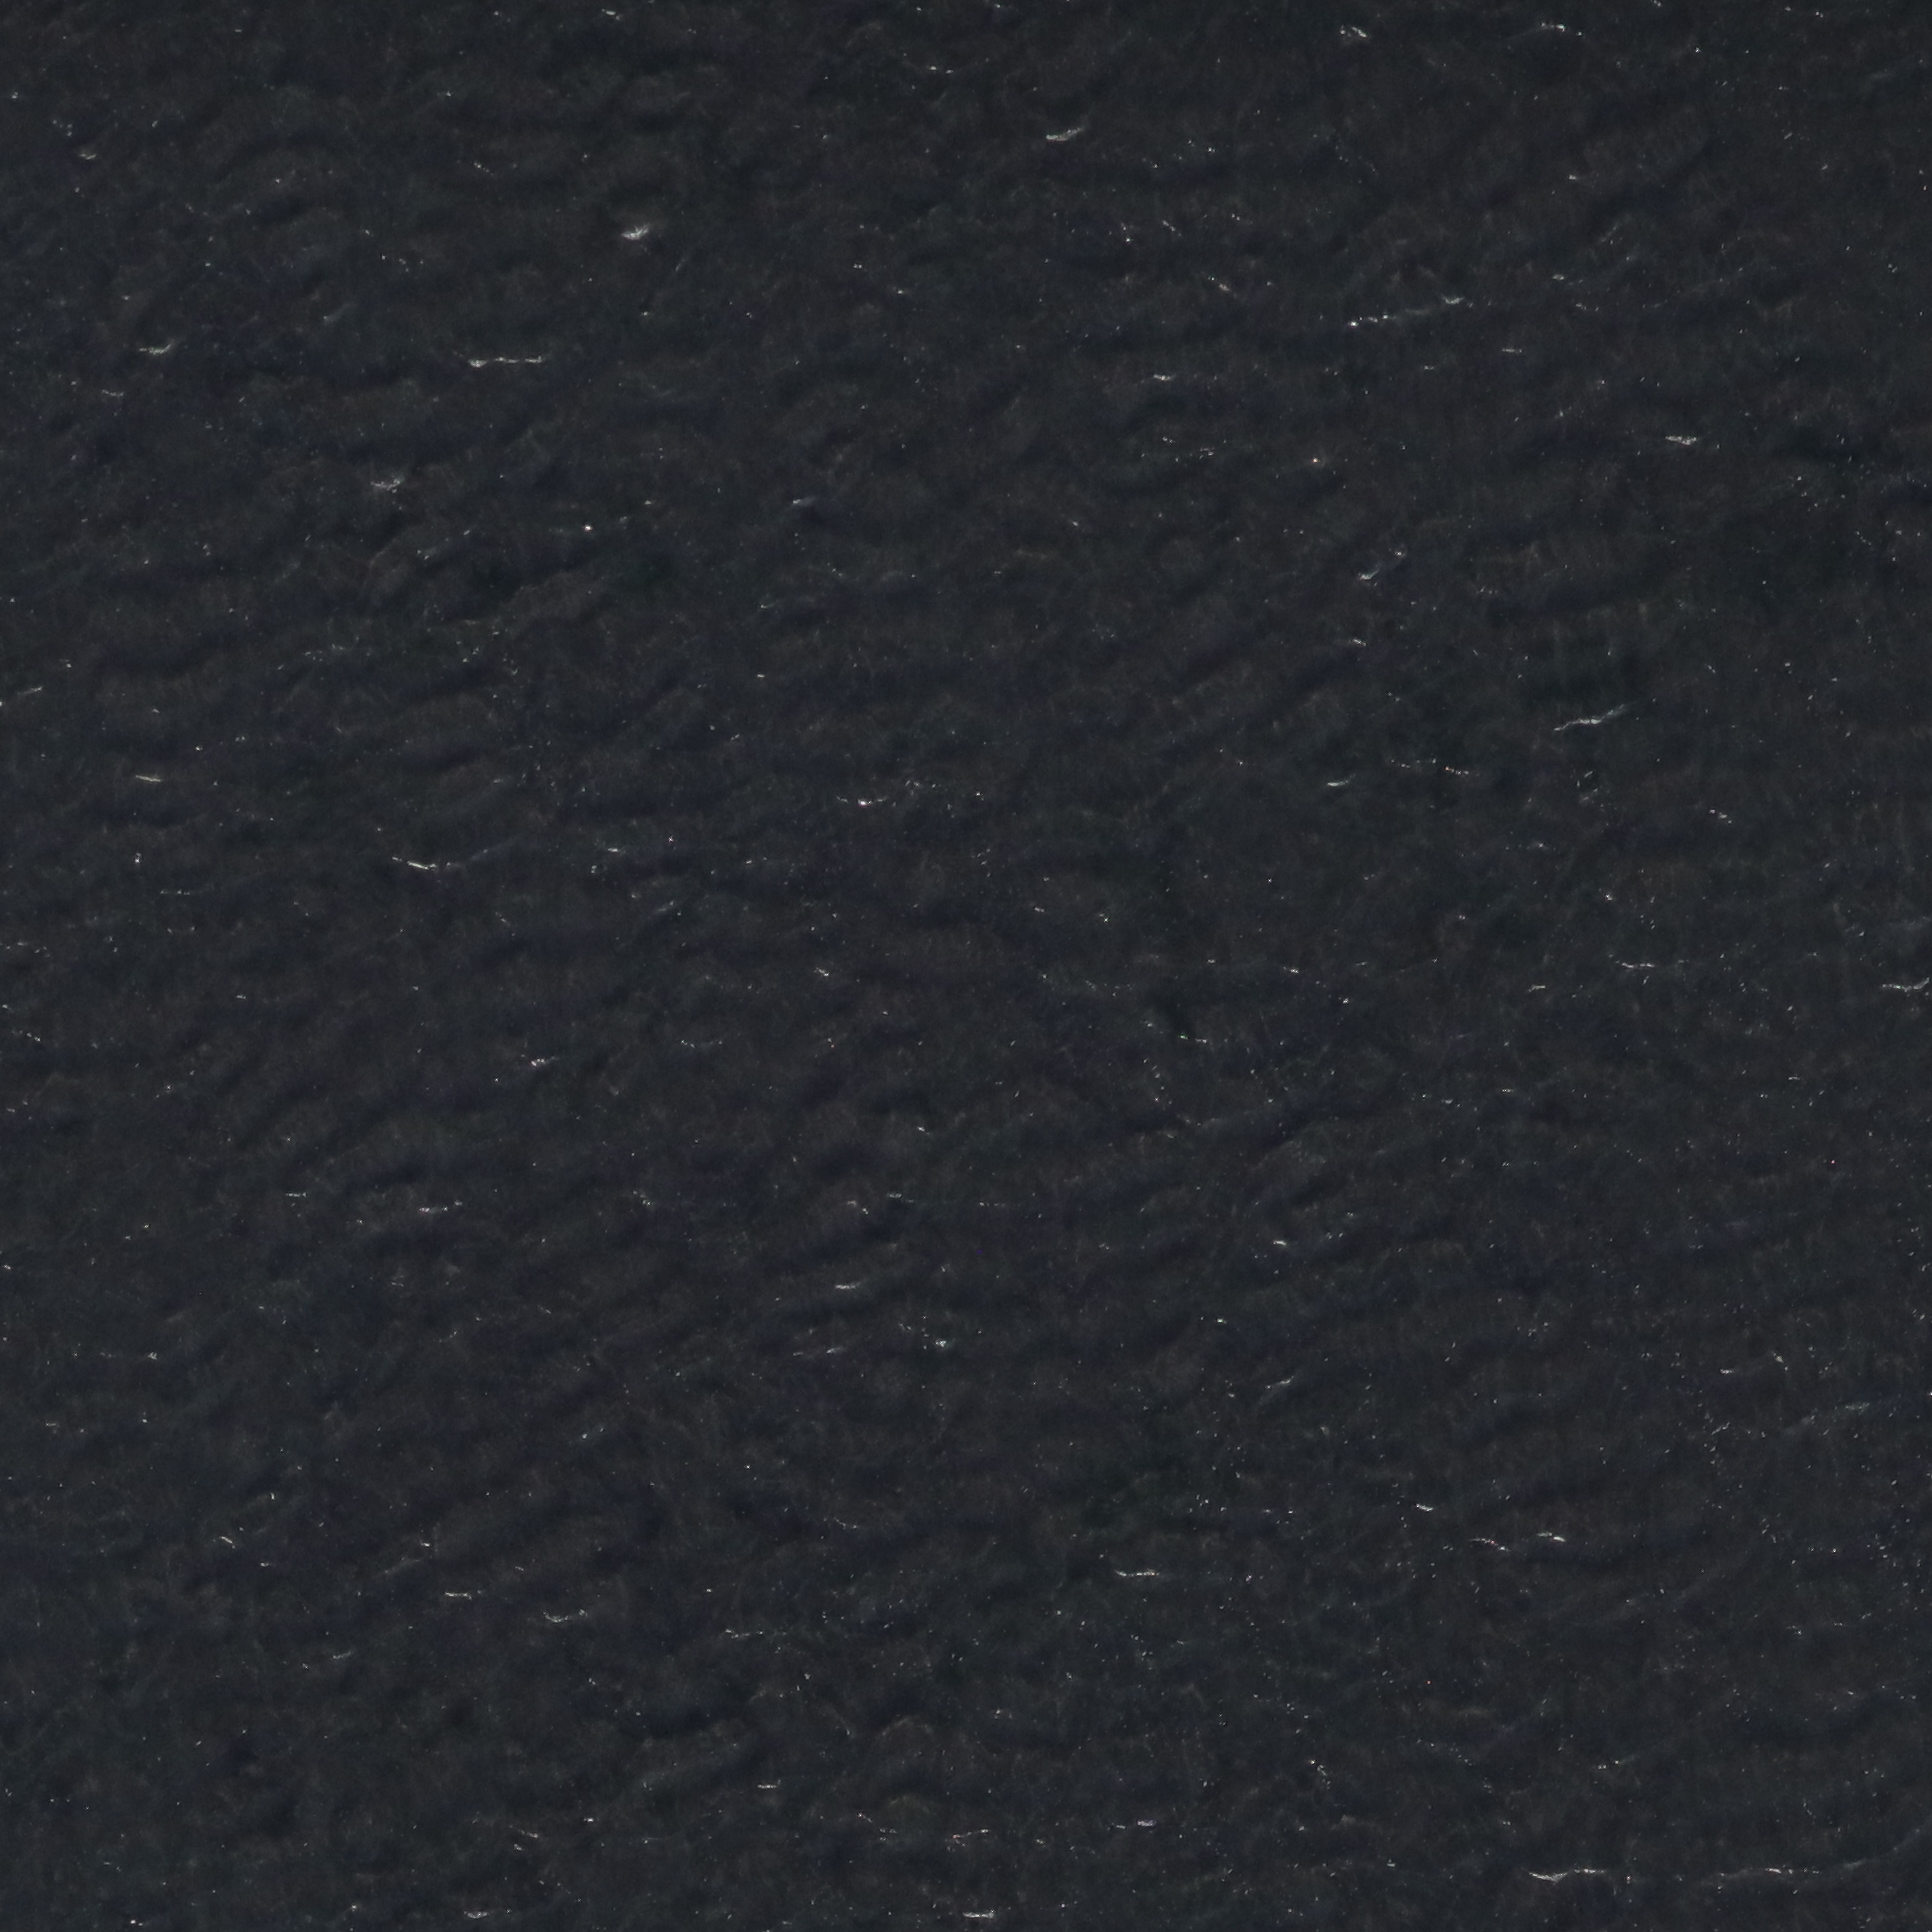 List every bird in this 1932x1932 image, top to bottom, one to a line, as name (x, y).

None